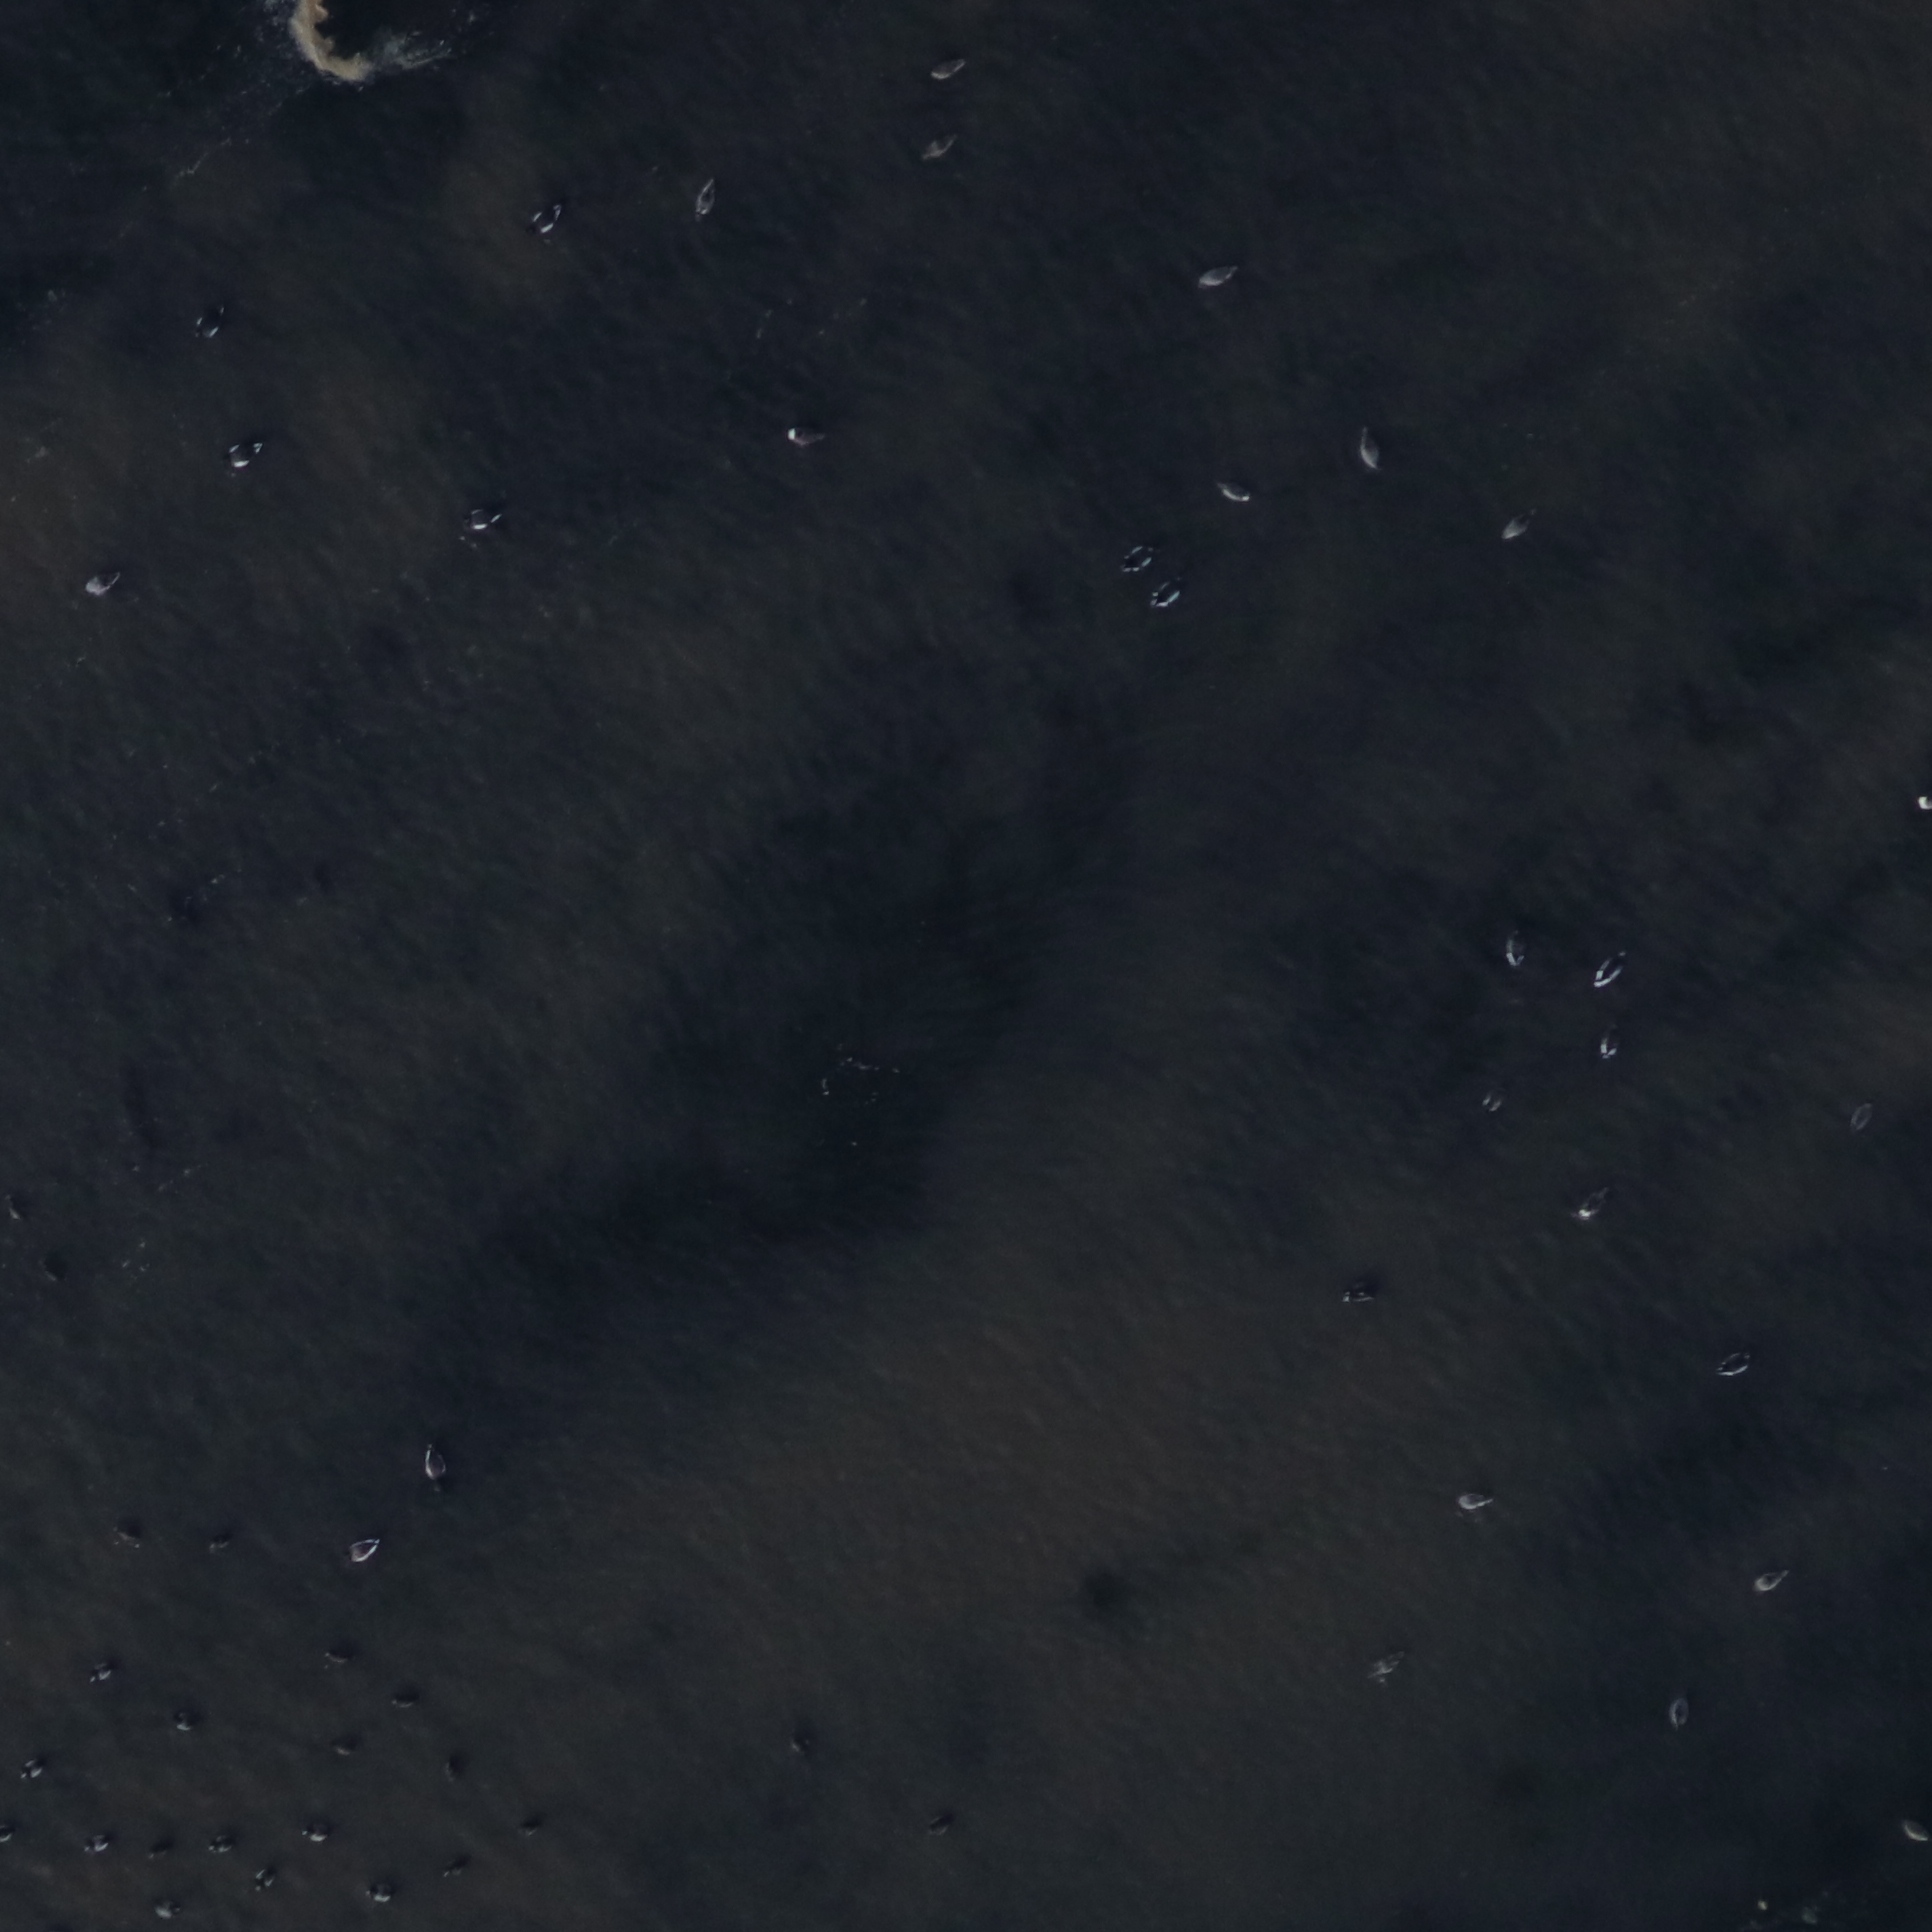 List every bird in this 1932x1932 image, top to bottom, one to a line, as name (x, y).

brant (946, 64)
brant (937, 152)
brant (706, 199)
brant (542, 221)
brant (1223, 276)
brant (211, 325)
brant (806, 431)
brant (245, 452)
brant (1370, 452)
brant (1239, 493)
brant (478, 521)
brant (1520, 522)
brant (1130, 549)
brant (101, 582)
brant (1167, 598)
other bird (1925, 797)
brant (1517, 942)
brant (1610, 970)
brant (1604, 1037)
brant (1493, 1098)
brant (1863, 1124)
brant (9, 1203)
brant (1587, 1203)
brant (43, 1265)
brant (1359, 1292)
brant (1732, 1367)
brant (434, 1474)
brant (1469, 1502)
brant (123, 1530)
brant (224, 1541)
brant (364, 1550)
brant (1770, 1573)
brant (338, 1658)
other bird (1387, 1660)
brant (105, 1671)
brant (406, 1702)
other bird (1678, 1714)
brant (188, 1720)
brant (347, 1741)
brant (804, 1749)
brant (34, 1772)
brant (451, 1772)
brant (938, 1826)
brant (9, 1828)
brant (526, 1830)
brant (314, 1836)
other bird (1916, 1838)
brant (227, 1846)
brant (96, 1848)
brant (159, 1851)
brant (452, 1872)
brant (261, 1876)
brant (380, 1895)
brant (163, 1911)